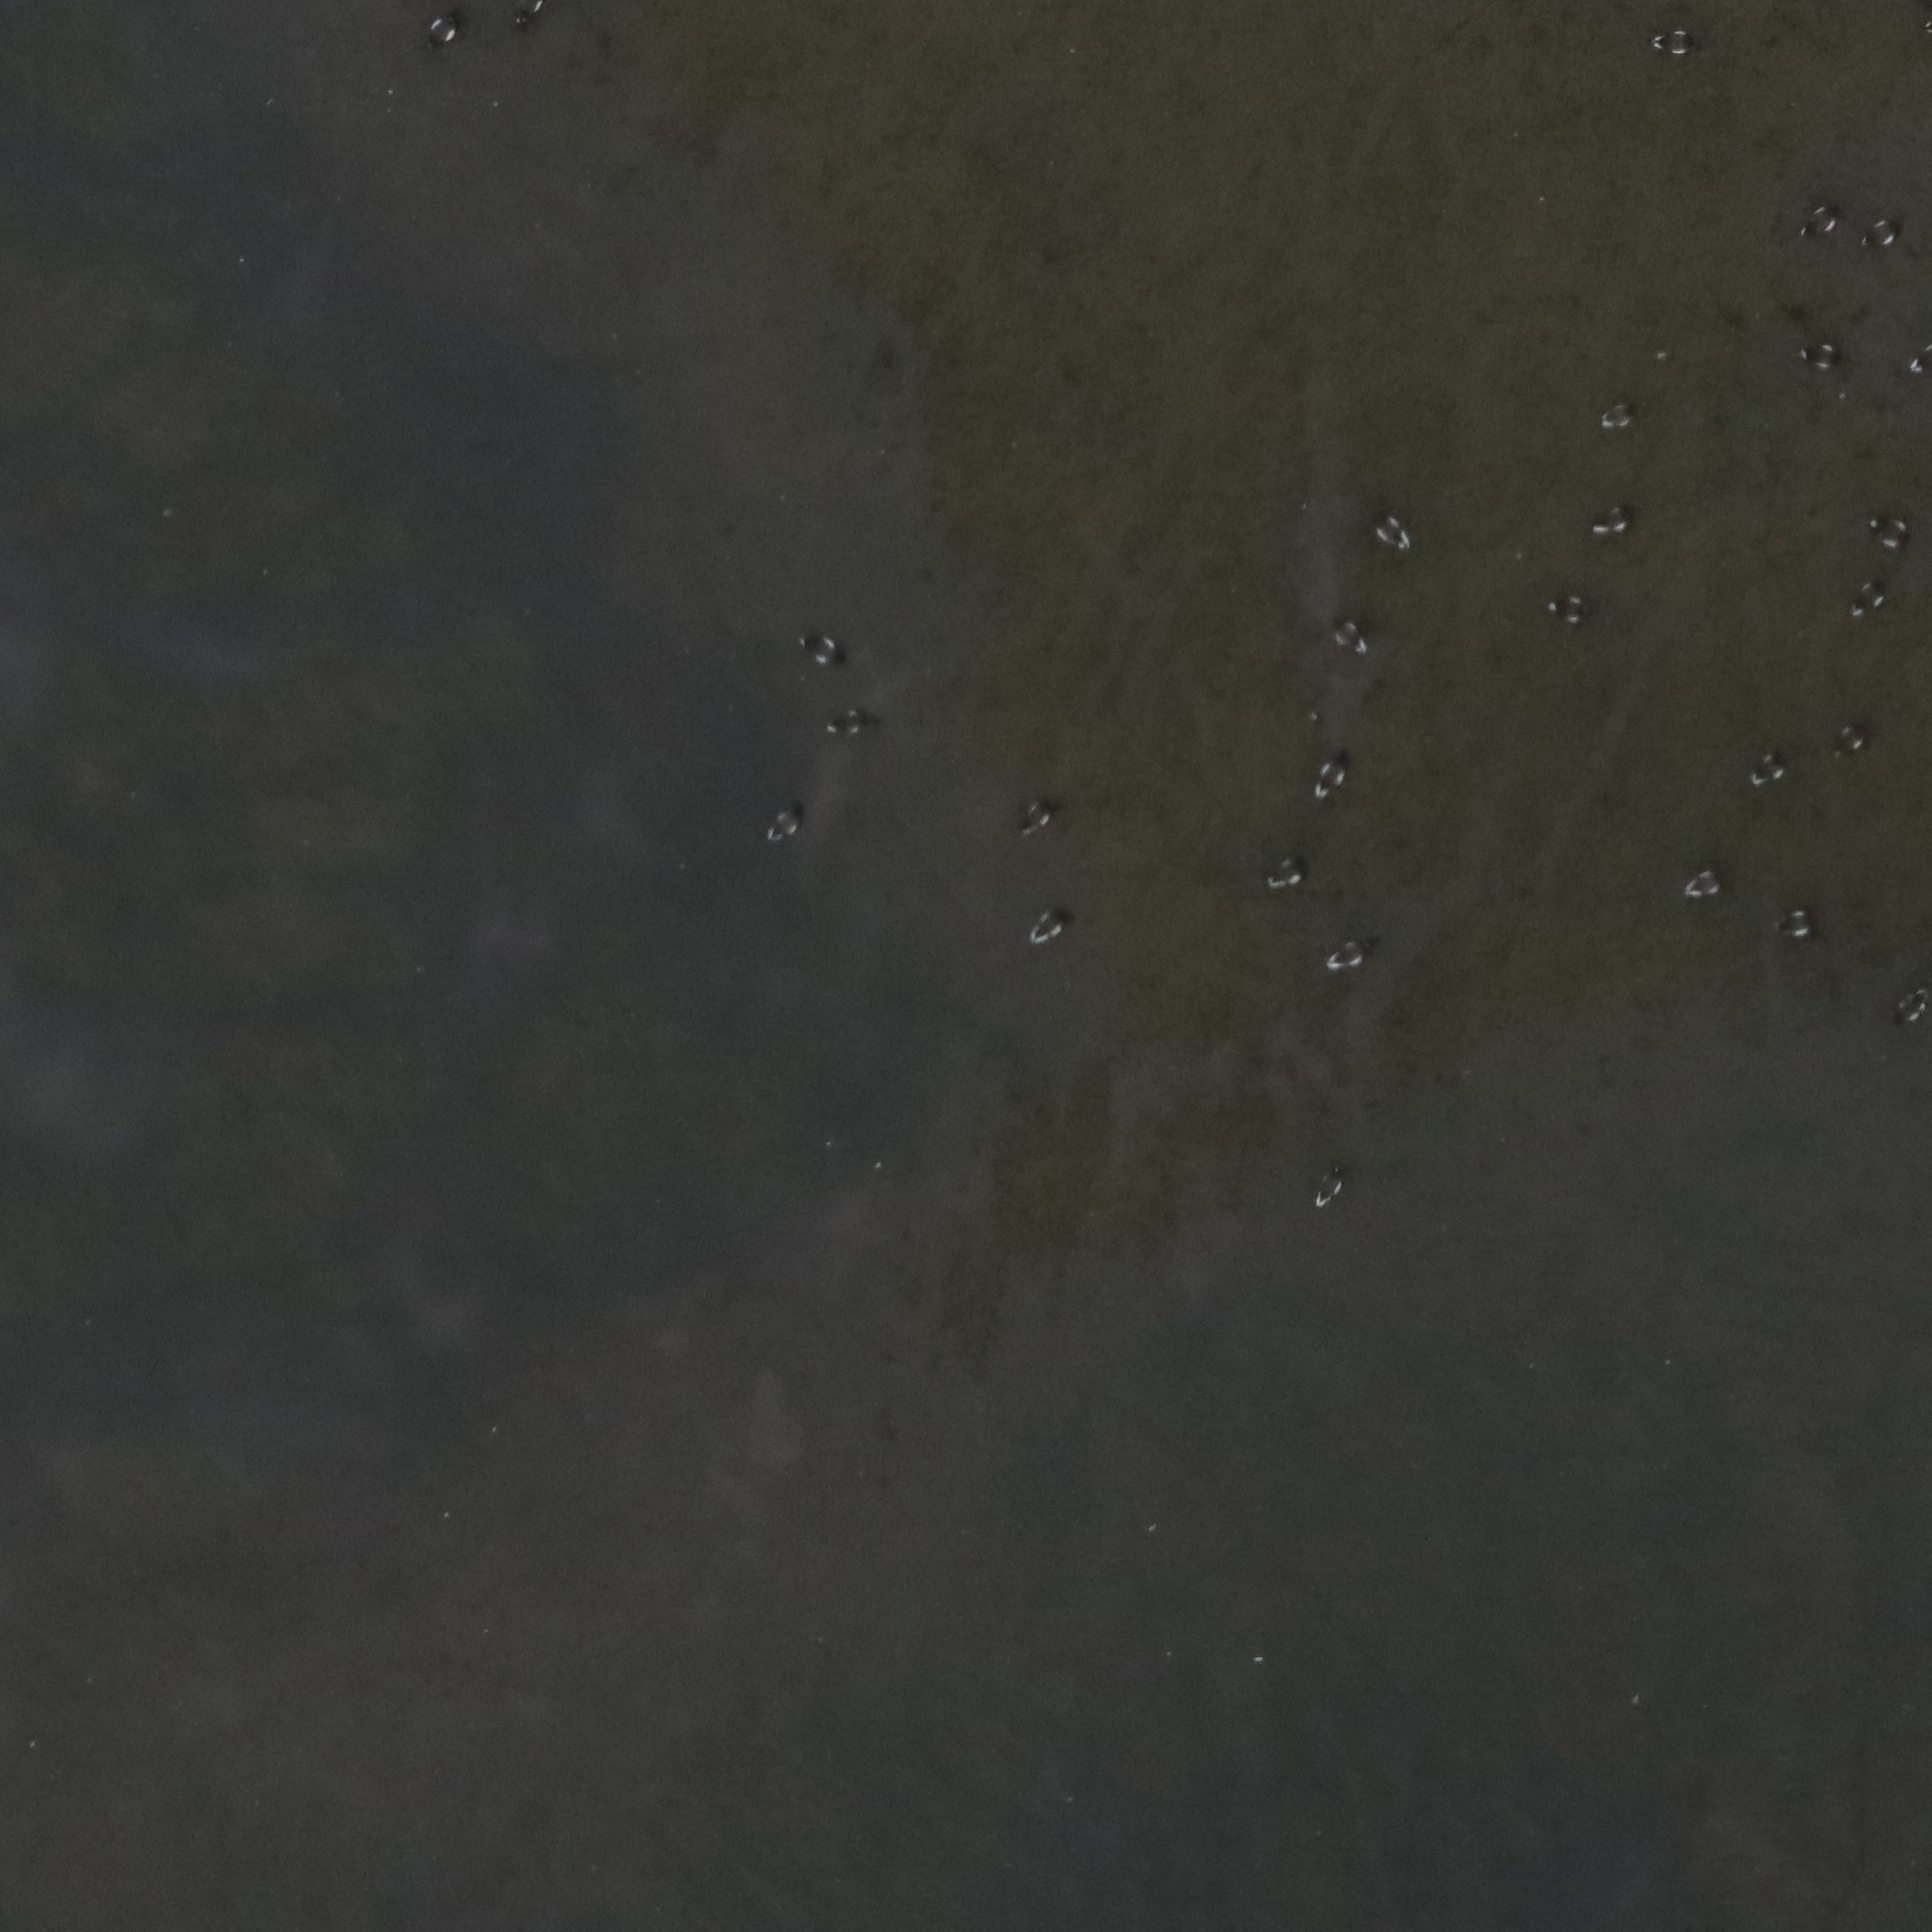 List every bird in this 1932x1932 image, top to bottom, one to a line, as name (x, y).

brant (530, 6)
brant (442, 31)
brant (1675, 42)
brant (1822, 222)
brant (1882, 234)
brant (1823, 357)
brant (1930, 359)
brant (1609, 422)
brant (1607, 514)
brant (1391, 533)
brant (1893, 533)
brant (1880, 593)
brant (1577, 625)
brant (1350, 635)
brant (824, 650)
brant (850, 723)
brant (1852, 746)
brant (1769, 767)
brant (1331, 777)
brant (1031, 821)
brant (782, 825)
brant (1286, 876)
brant (1705, 884)
brant (1798, 924)
brant (1050, 927)
brant (1348, 957)
brant (1911, 1007)
brant (1322, 1182)